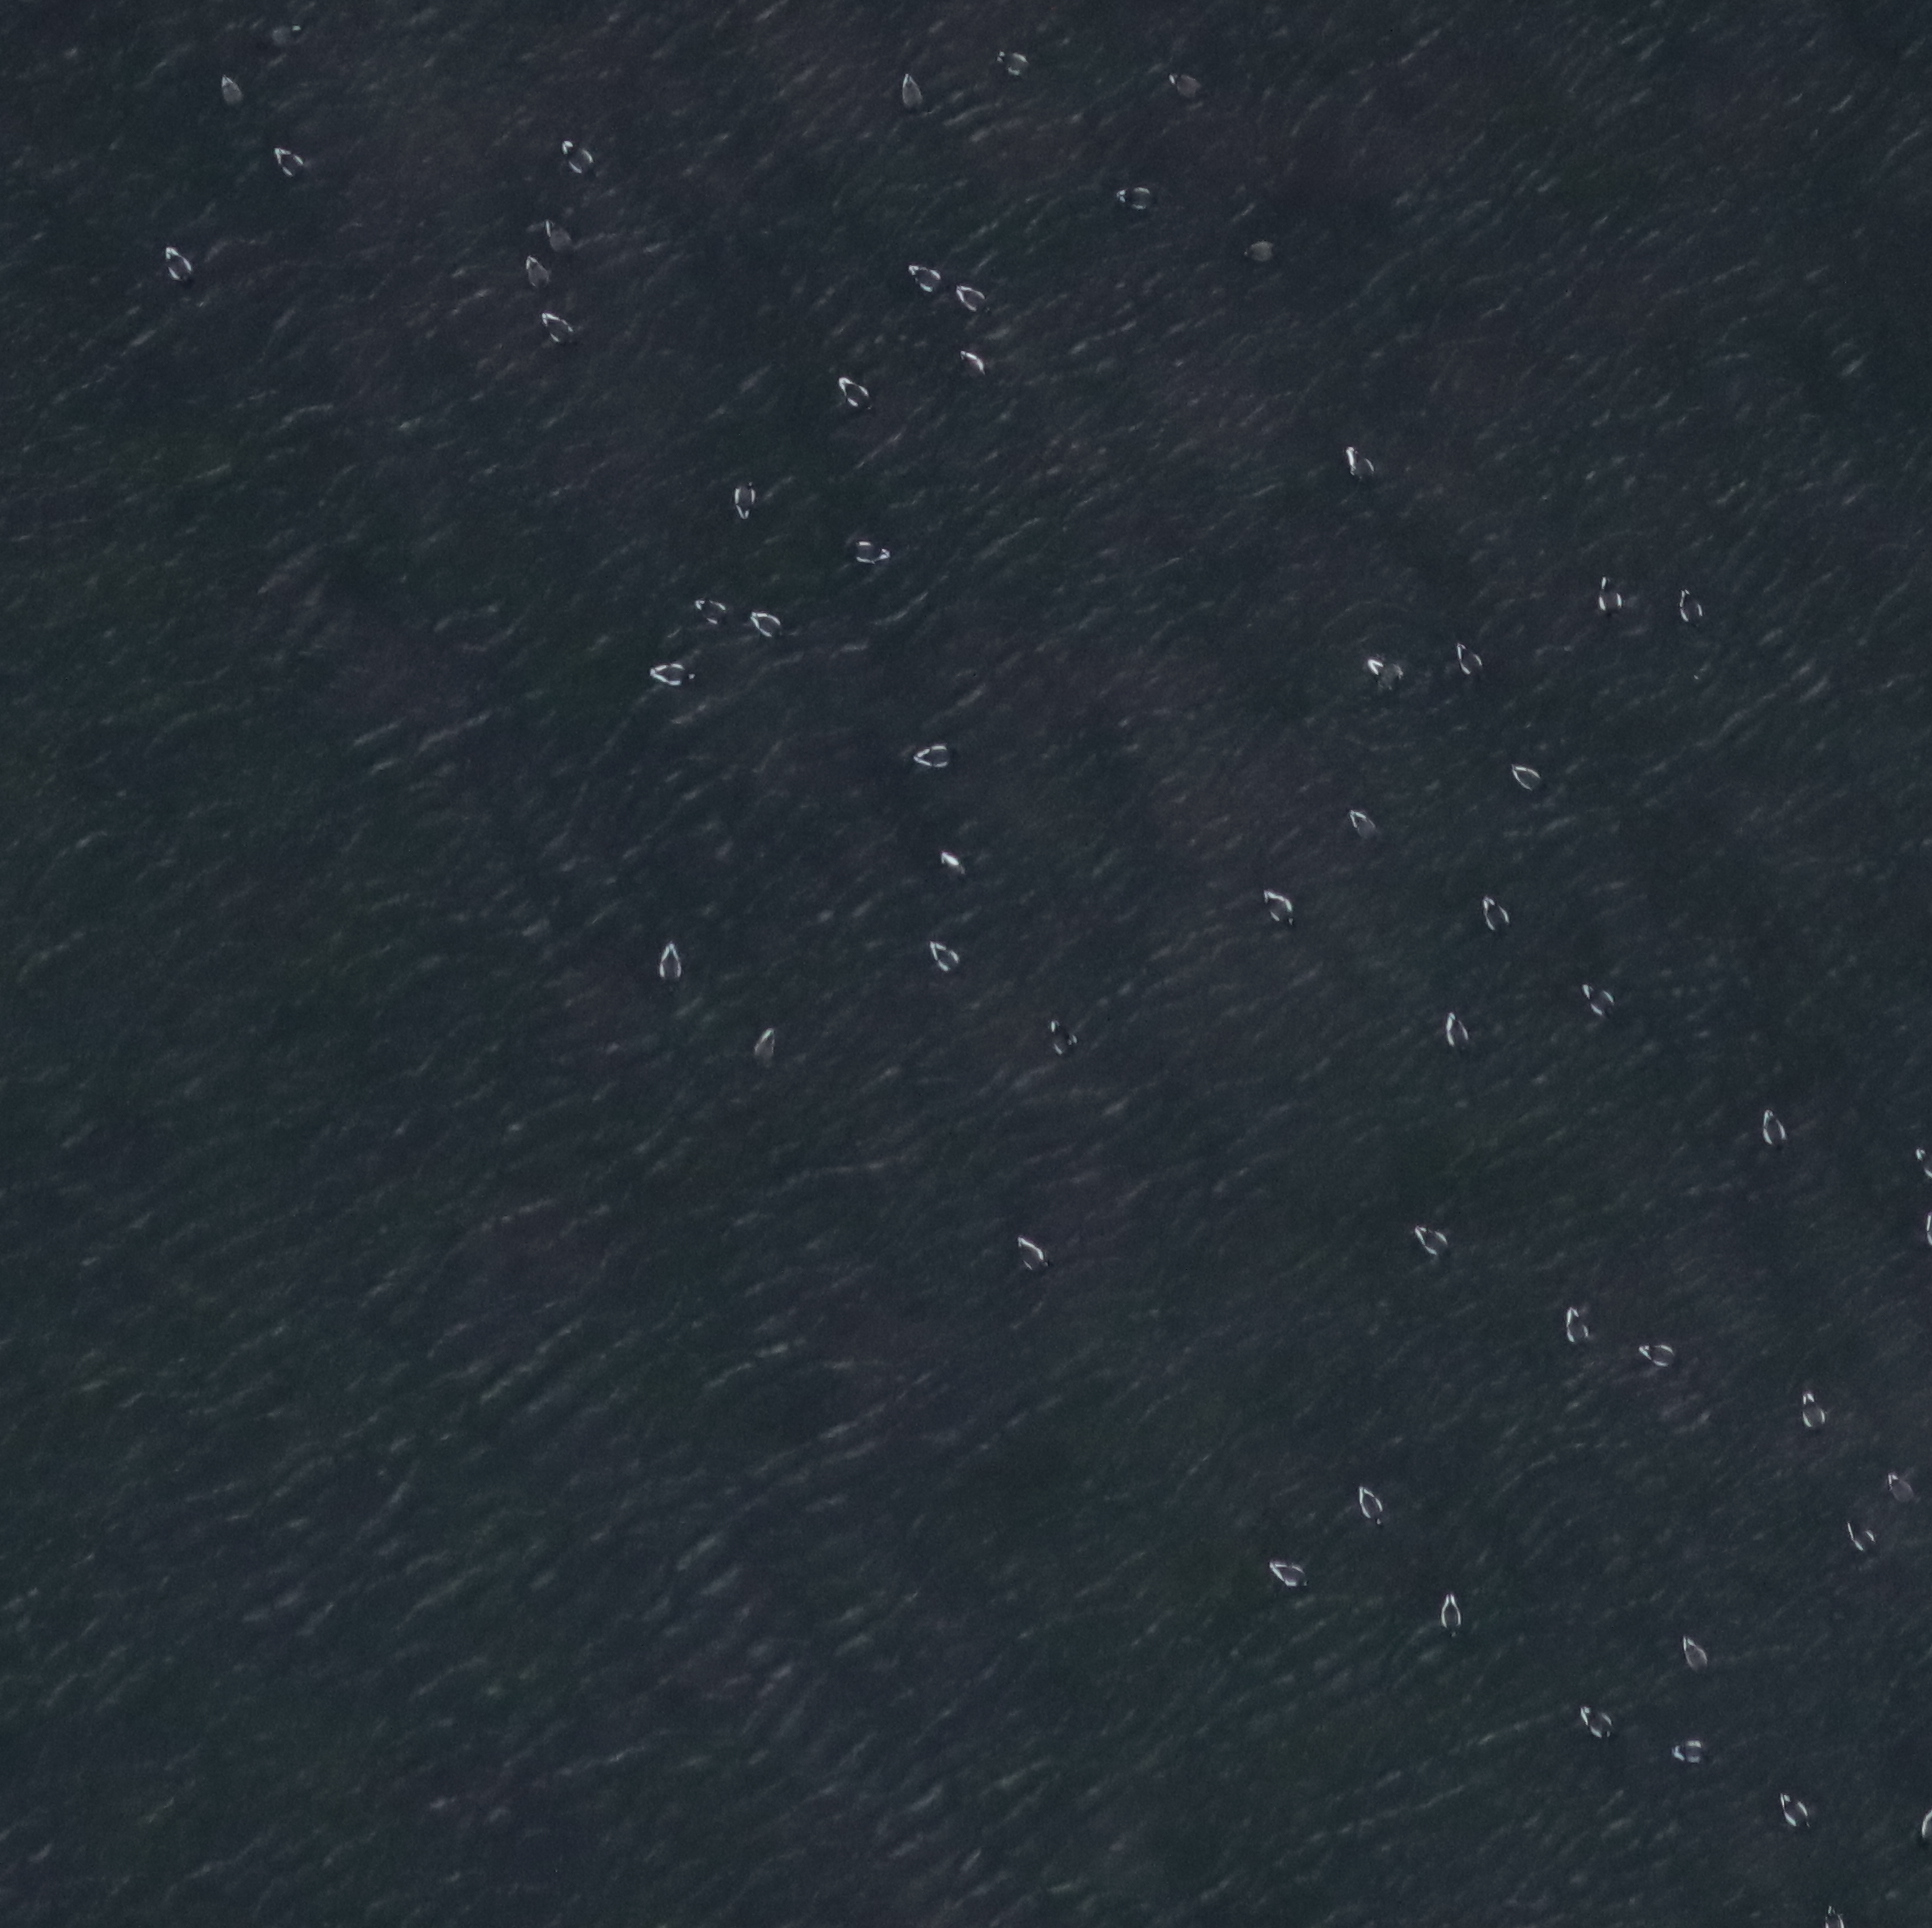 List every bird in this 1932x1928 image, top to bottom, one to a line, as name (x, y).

brant (1014, 63)
brant (1187, 86)
brant (231, 93)
brant (913, 95)
brant (579, 160)
brant (291, 163)
brant (1139, 200)
brant (559, 237)
brant (1260, 251)
brant (180, 267)
brant (538, 274)
brant (927, 278)
brant (972, 299)
brant (556, 329)
brant (974, 364)
brant (855, 394)
brant (1360, 465)
brant (746, 499)
brant (869, 554)
brant (1612, 597)
brant (1690, 608)
brant (712, 611)
brant (769, 625)
brant (1470, 661)
brant (1383, 672)
brant (673, 673)
brant (936, 756)
brant (1528, 779)
brant (1364, 827)
brant (953, 865)
brant (1280, 909)
brant (1495, 917)
brant (947, 958)
brant (672, 967)
brant (1600, 1001)
brant (1457, 1033)
brant (1063, 1037)
brant (765, 1047)
brant (1773, 1131)
brant (1931, 1165)
brant (1433, 1243)
brant (1030, 1257)
brant (1577, 1328)
brant (1661, 1355)
brant (1813, 1414)
brant (1903, 1489)
brant (1371, 1507)
brant (1859, 1535)
brant (1291, 1574)
brant (1452, 1617)
brant (1694, 1656)
brant (1599, 1722)
brant (1691, 1752)
brant (1793, 1812)
brant (1931, 1827)